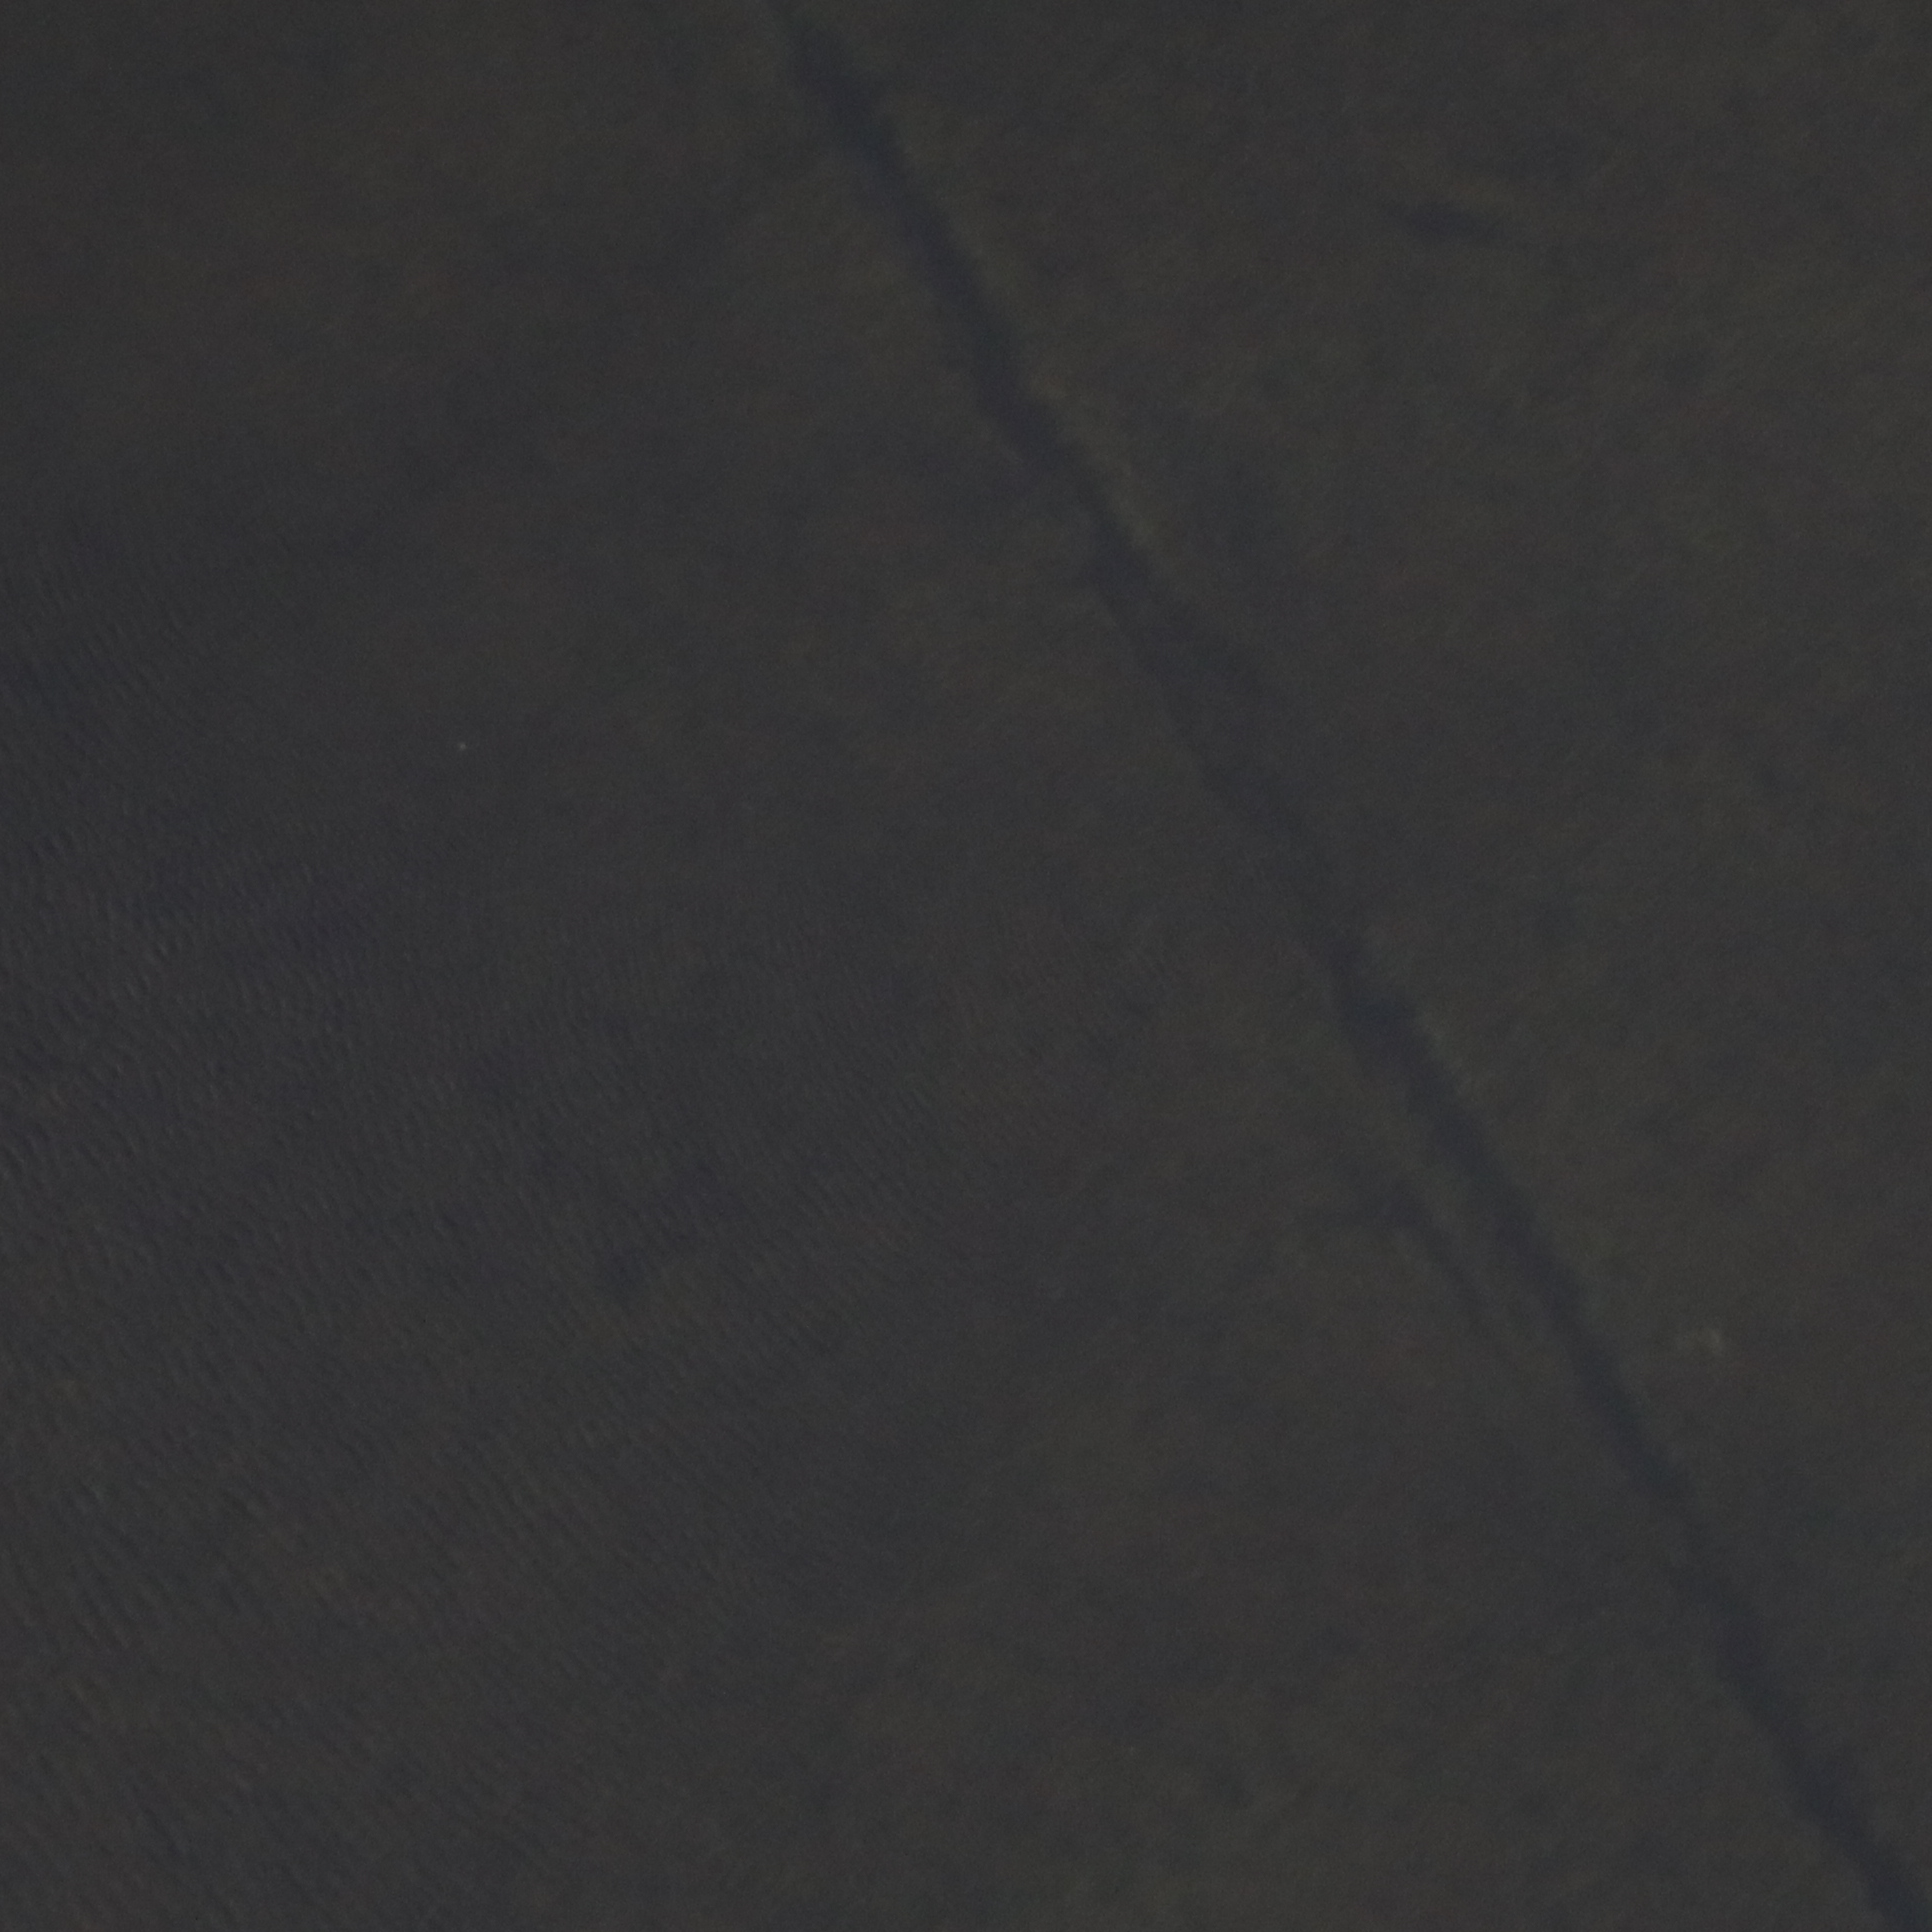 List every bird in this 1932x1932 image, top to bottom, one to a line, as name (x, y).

None